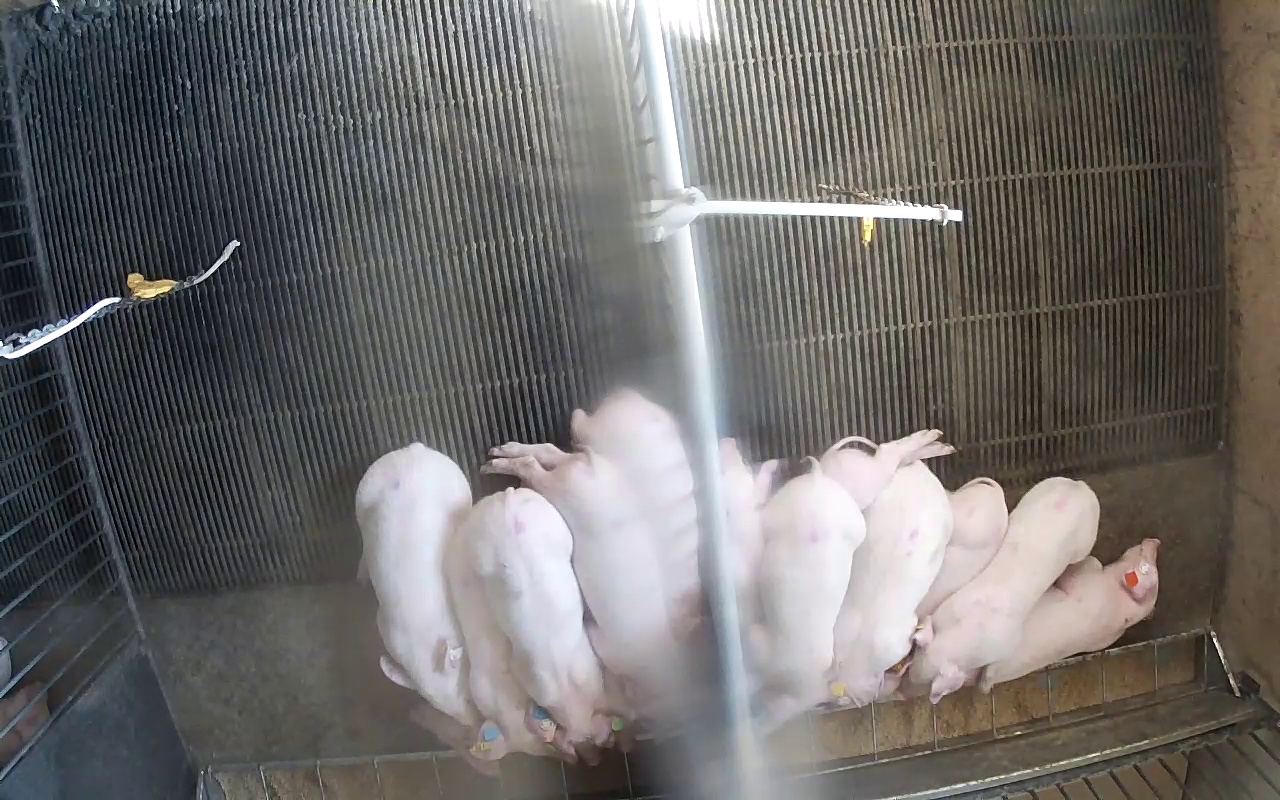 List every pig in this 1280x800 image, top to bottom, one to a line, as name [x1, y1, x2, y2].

pig [569, 385, 709, 676]
pig [818, 425, 960, 513]
pig [718, 435, 779, 696]
pig [352, 441, 478, 728]
pig [477, 443, 712, 725]
pig [748, 452, 866, 722]
pig [825, 458, 954, 708]
pig [892, 476, 1103, 705]
pig [913, 476, 1010, 624]
pig [463, 487, 617, 770]
pig [443, 518, 555, 762]
pig [962, 539, 1162, 688]
pig [602, 667, 643, 755]
pig [407, 701, 503, 779]